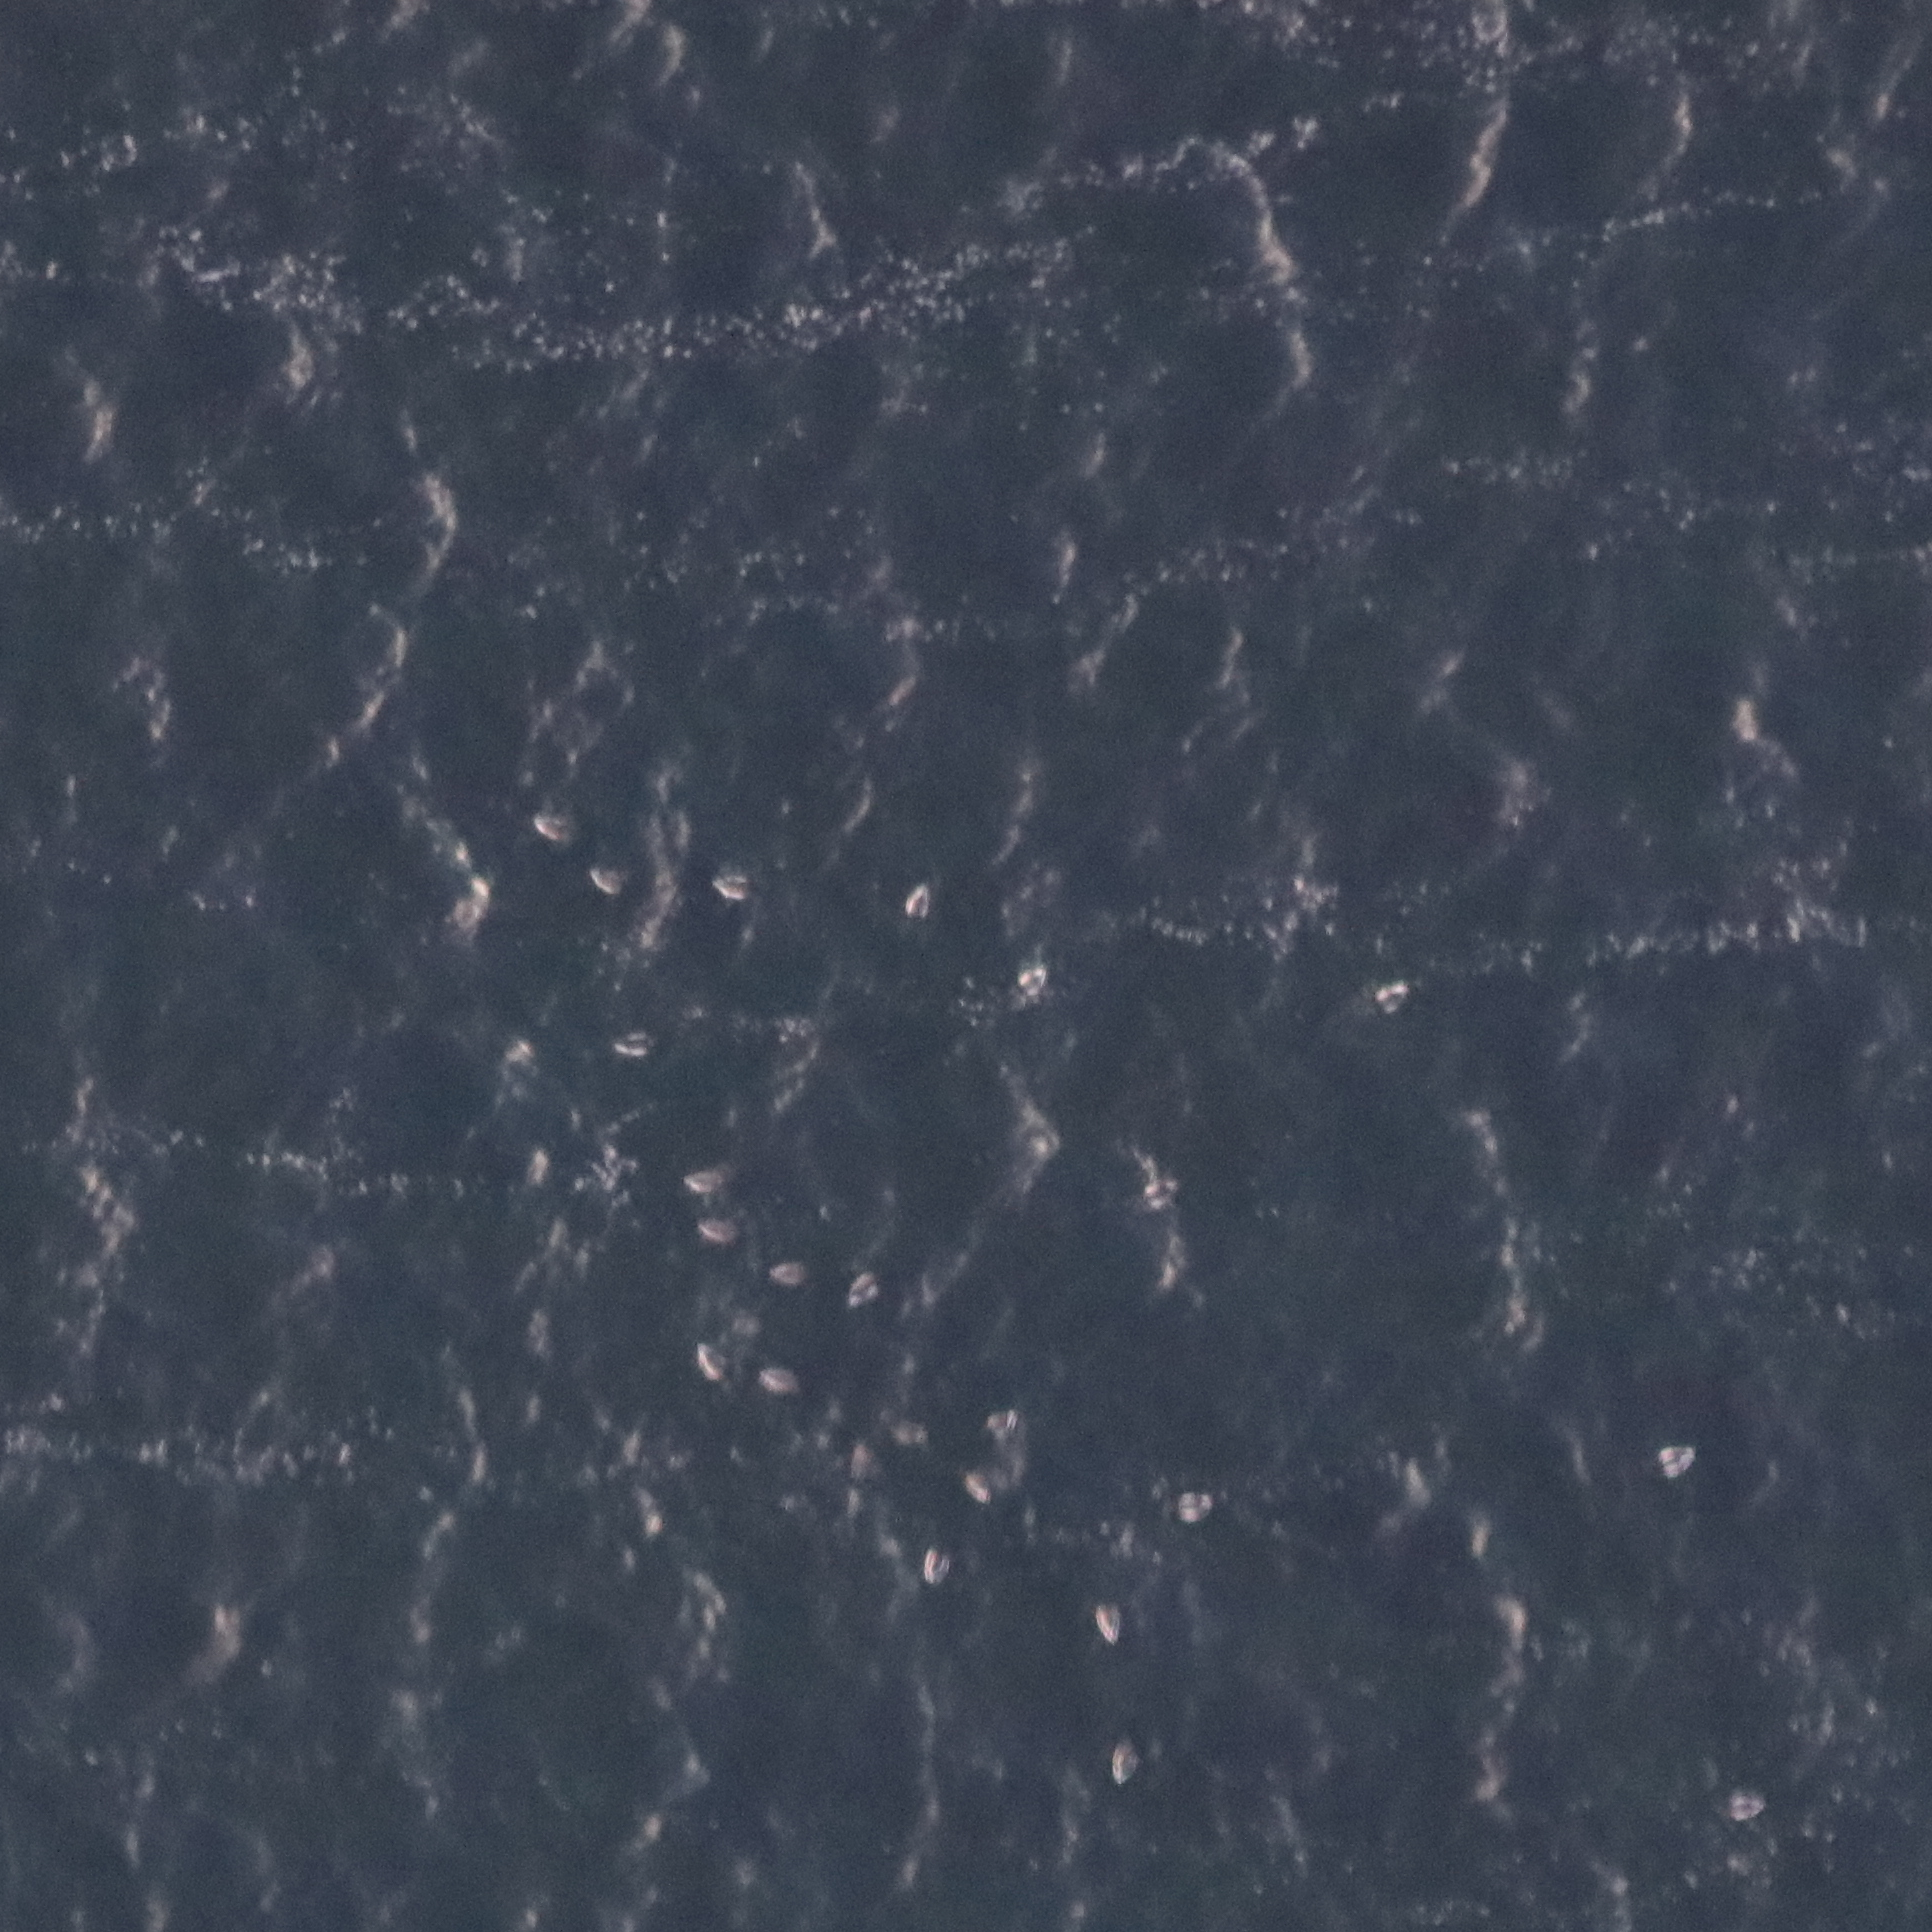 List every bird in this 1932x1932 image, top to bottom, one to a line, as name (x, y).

brant (548, 828)
brant (612, 882)
brant (736, 883)
brant (920, 902)
brant (1033, 980)
brant (1392, 995)
brant (640, 1047)
other bird (704, 1181)
brant (1160, 1194)
other bird (723, 1230)
other bird (791, 1272)
brant (867, 1287)
other bird (713, 1361)
other bird (776, 1380)
other bird (1000, 1427)
other bird (914, 1431)
other bird (866, 1457)
brant (1672, 1461)
other bird (978, 1488)
other bird (1198, 1505)
other bird (937, 1565)
other bird (1110, 1622)
other bird (1122, 1765)
brant (1746, 1804)